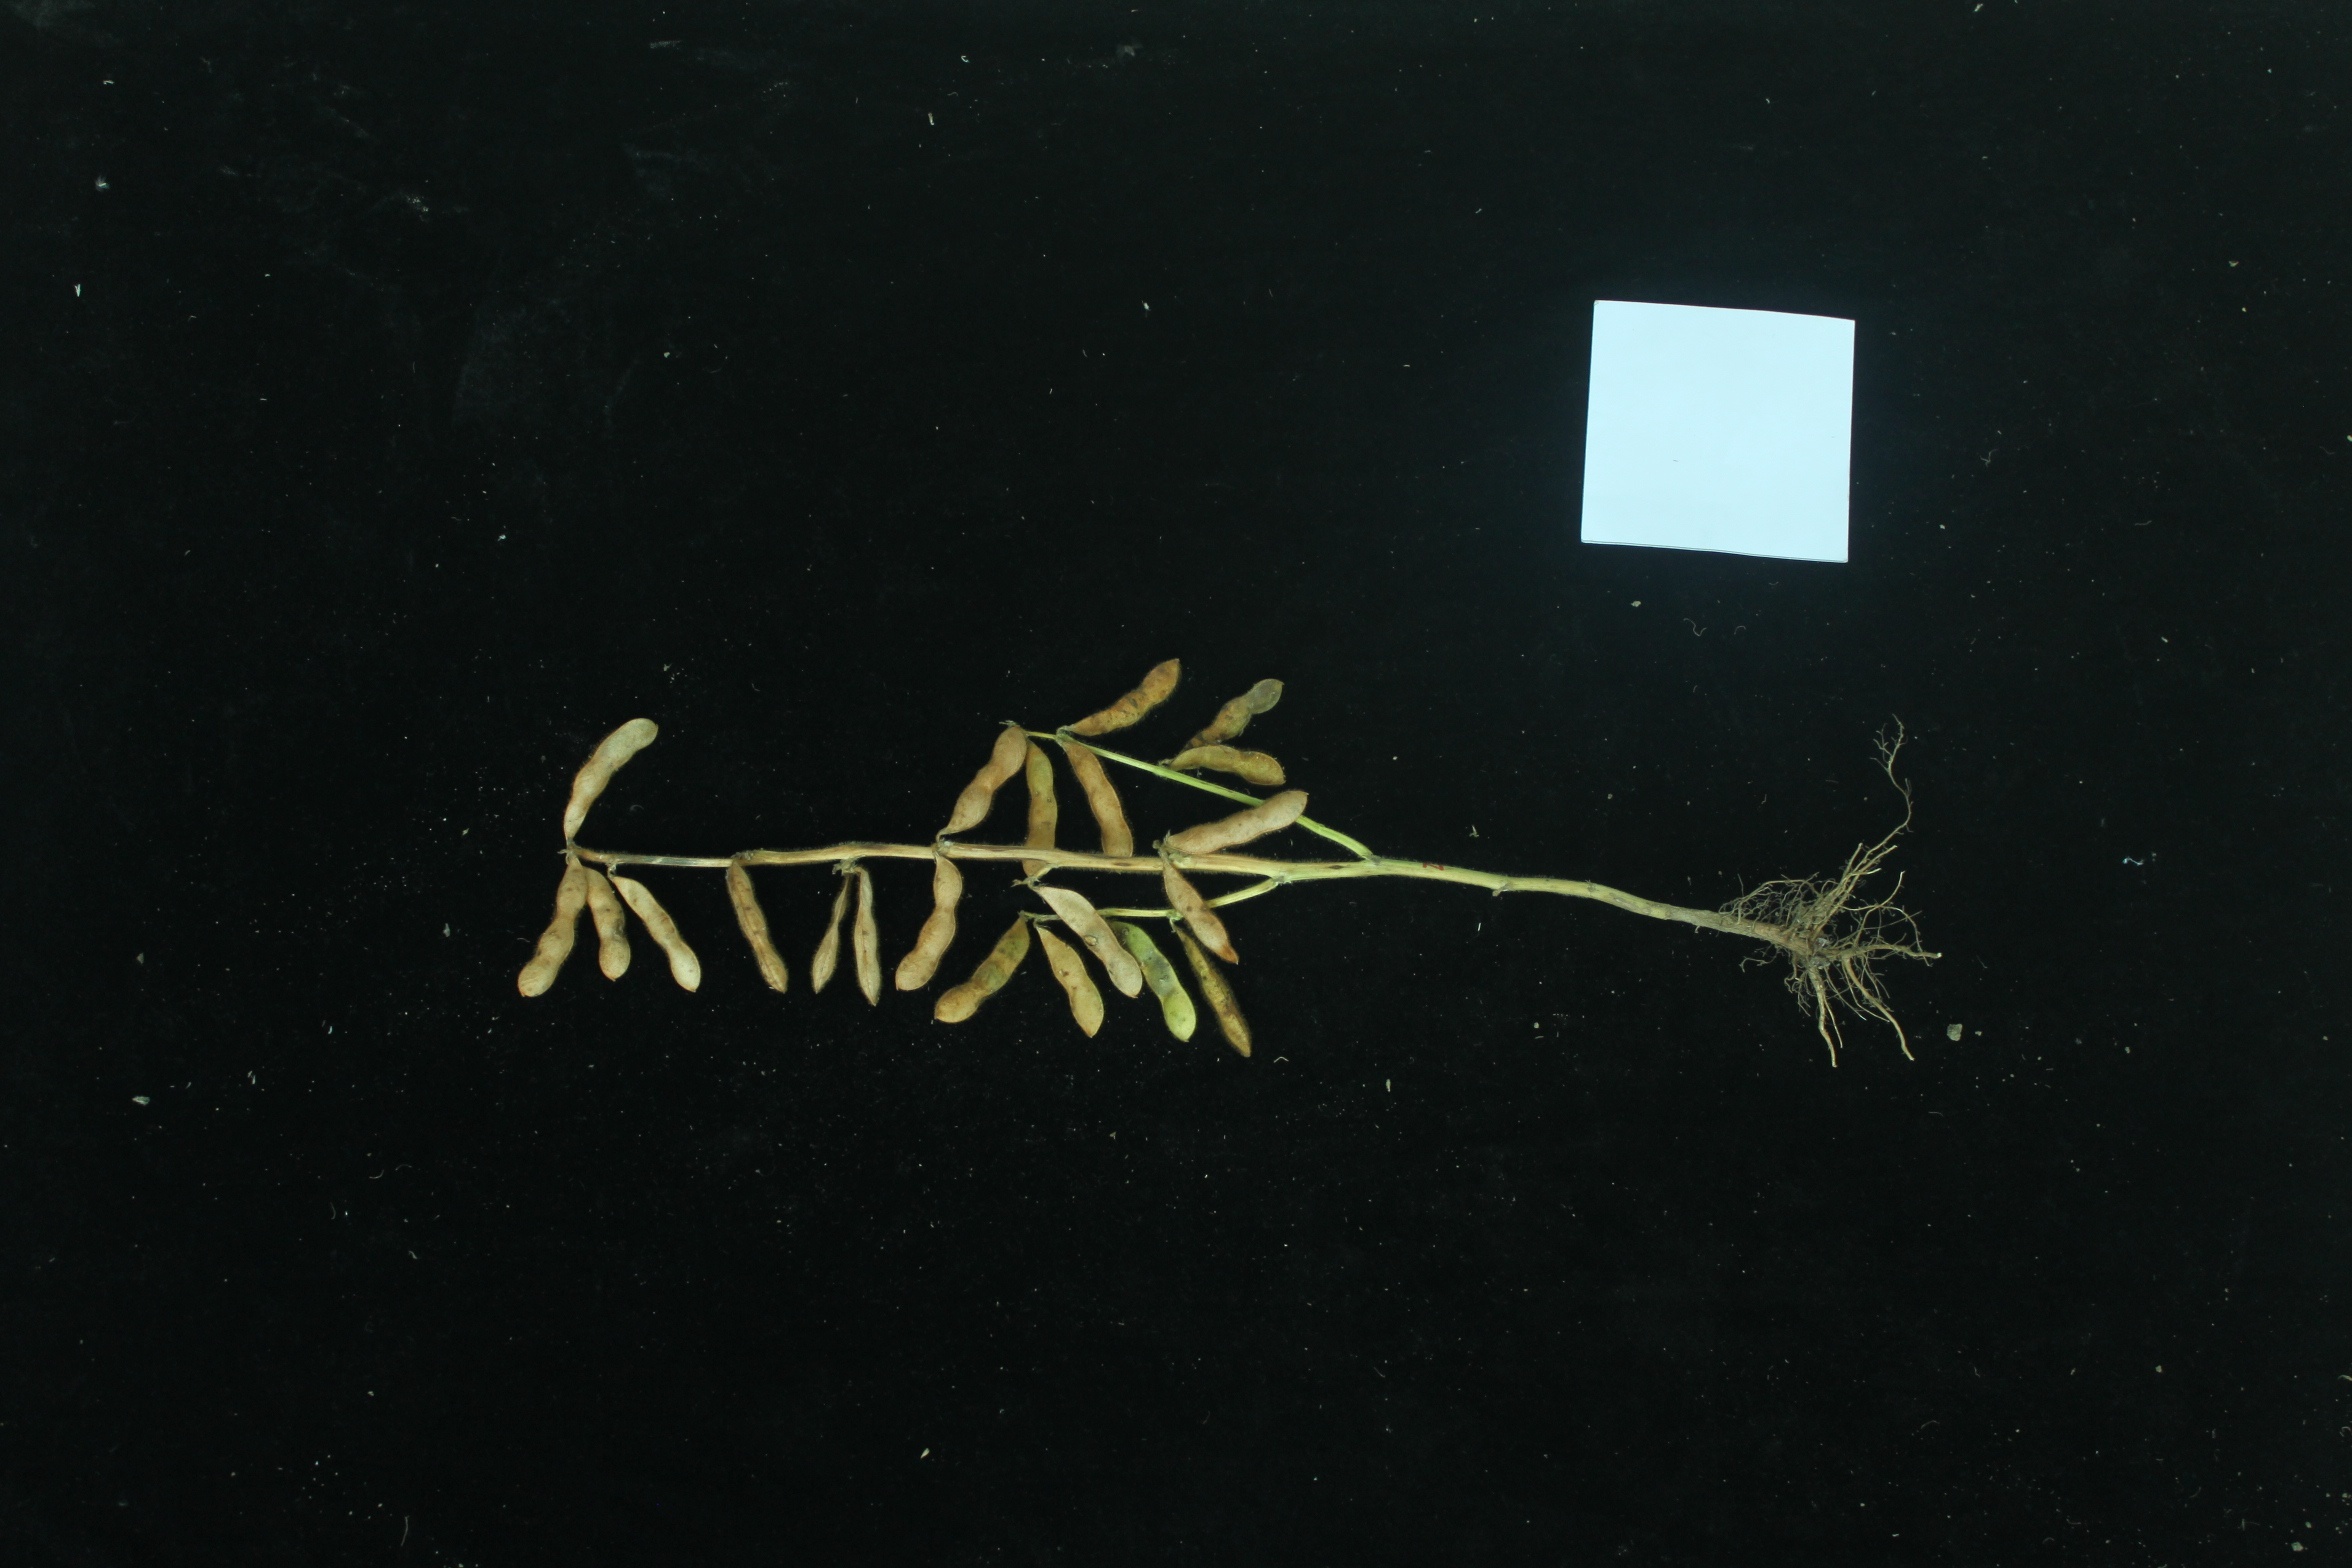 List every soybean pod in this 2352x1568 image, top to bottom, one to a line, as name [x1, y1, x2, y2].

soybean pod [1058, 660, 1176, 737]
soybean pod [1182, 680, 1283, 751]
soybean pod [564, 719, 656, 841]
soybean pod [939, 727, 1026, 835]
soybean pod [1059, 742, 1131, 872]
soybean pod [1023, 743, 1056, 879]
soybean pod [1174, 748, 1285, 786]
soybean pod [1155, 793, 1306, 857]
soybean pod [1161, 852, 1236, 963]
soybean pod [896, 853, 962, 991]
soybean pod [518, 854, 587, 998]
soybean pod [728, 859, 786, 993]
soybean pod [585, 869, 628, 981]
soybean pod [854, 869, 879, 1005]
soybean pod [609, 876, 700, 992]
soybean pod [813, 887, 845, 992]
soybean pod [1031, 887, 1140, 997]
soybean pod [935, 918, 1029, 1023]
soybean pod [1109, 922, 1195, 1042]
soybean pod [1174, 927, 1249, 1057]
soybean pod [1036, 928, 1103, 1040]